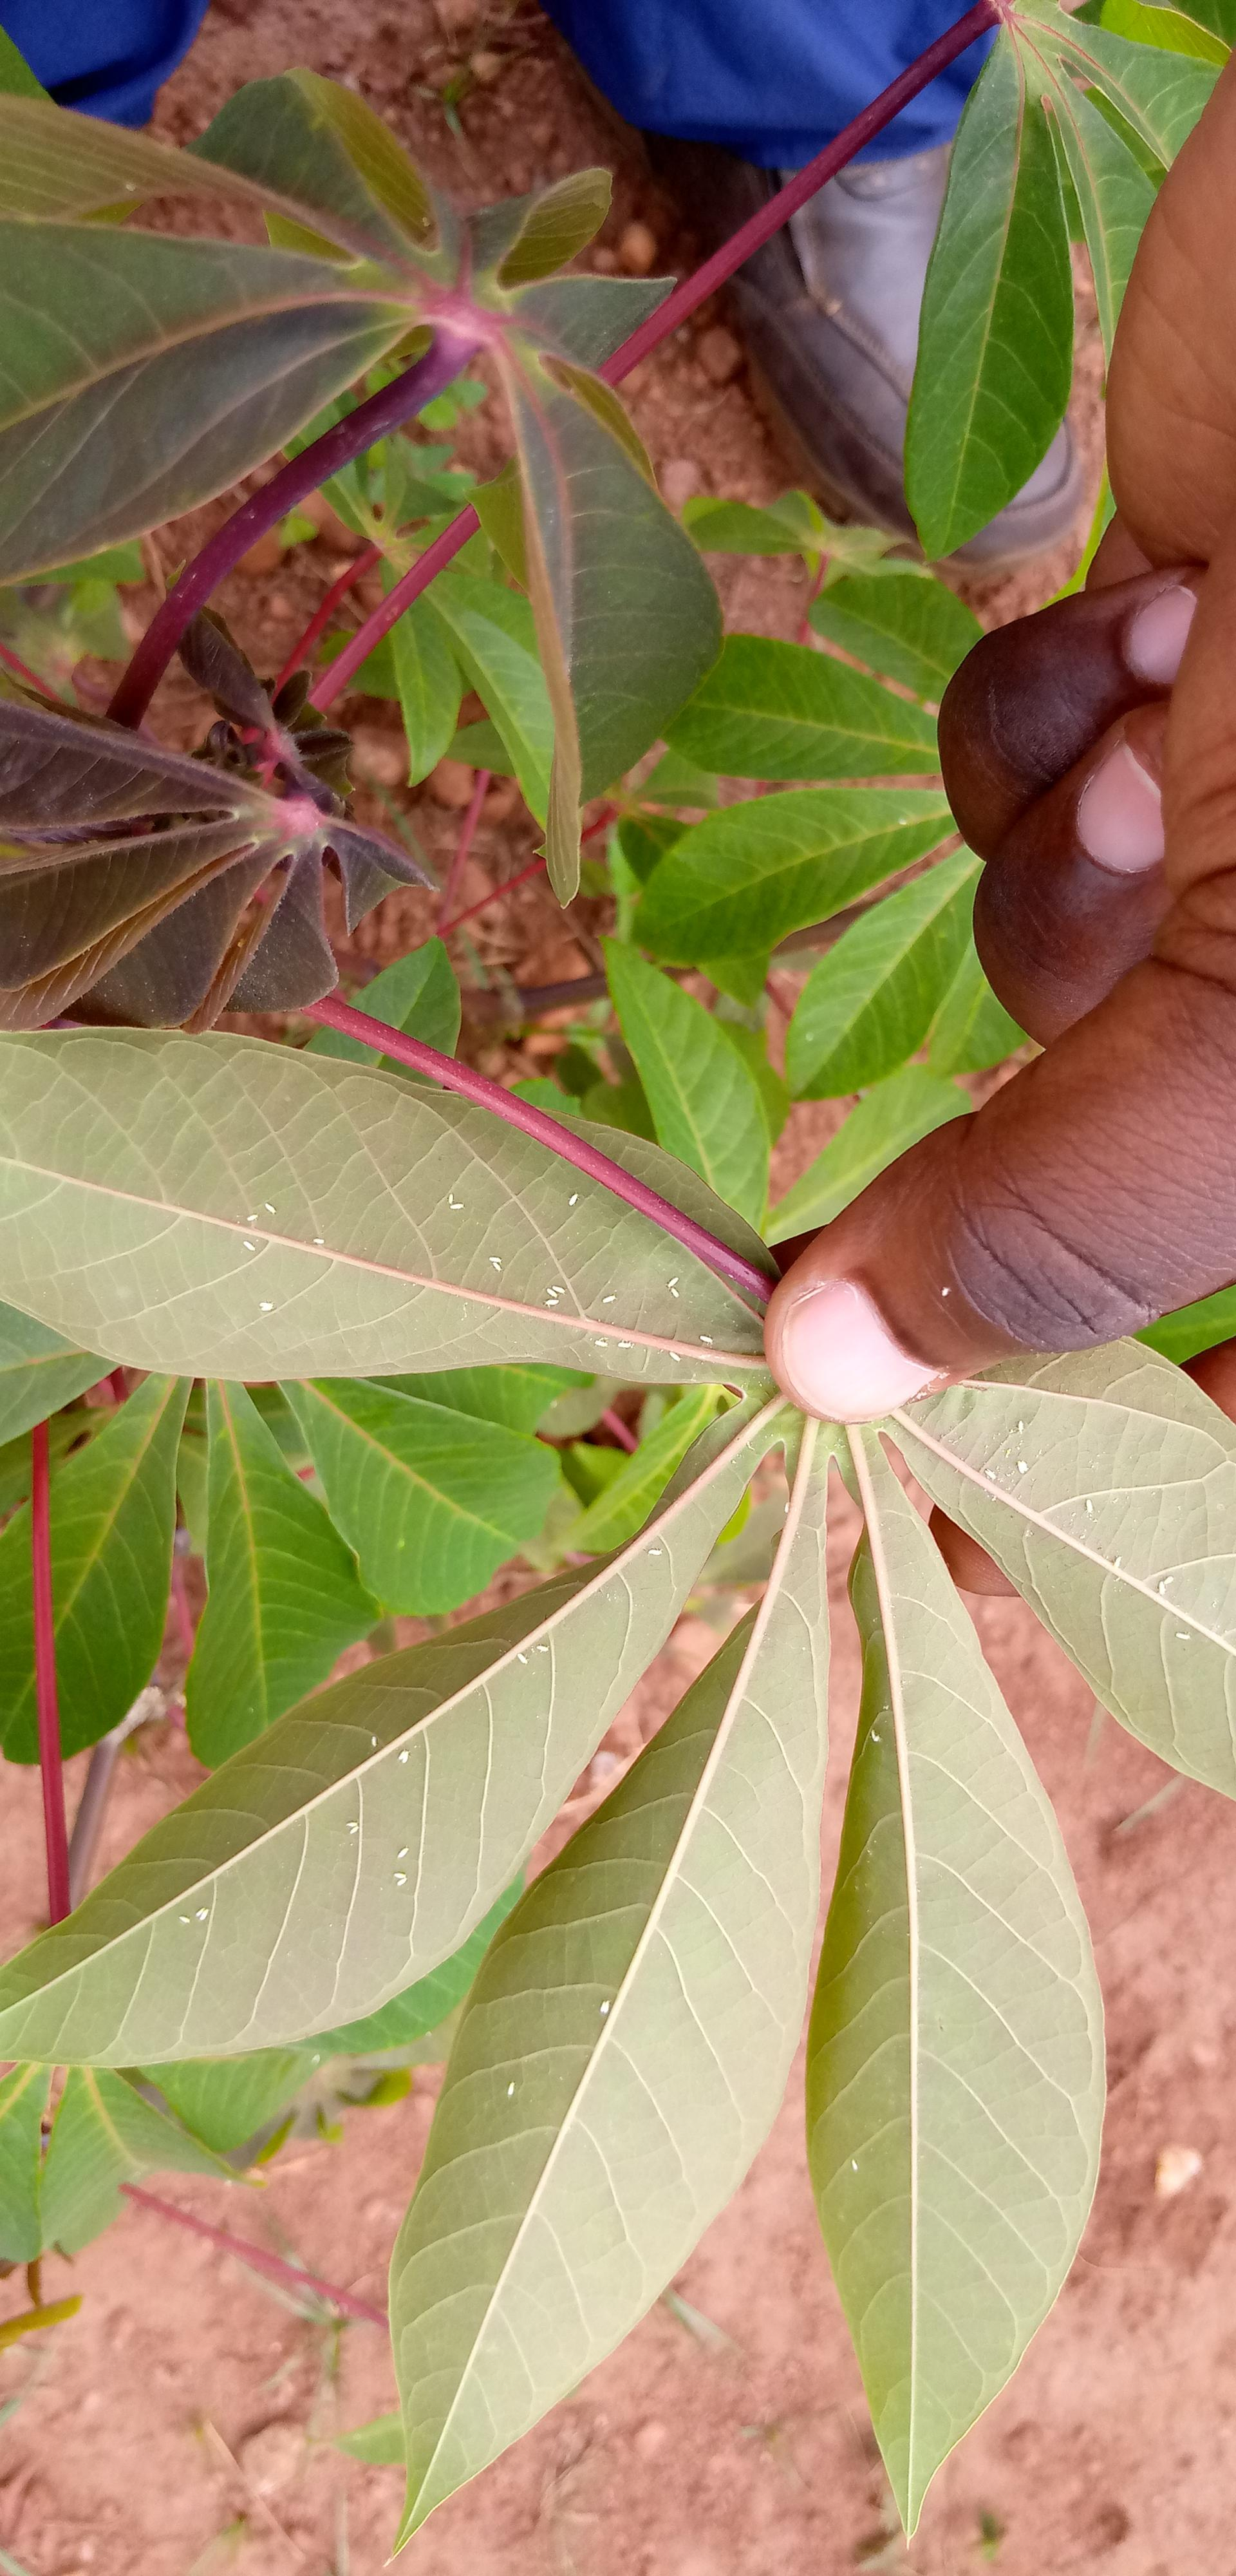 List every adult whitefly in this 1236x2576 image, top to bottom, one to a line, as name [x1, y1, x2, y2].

whitefly [568, 1191, 579, 1207]
whitefly [447, 1192, 456, 1205]
whitefly [263, 1202, 278, 1216]
whitefly [449, 1203, 467, 1211]
whitefly [245, 1211, 260, 1224]
whitefly [311, 1236, 327, 1246]
whitefly [242, 1239, 257, 1254]
whitefly [488, 1255, 503, 1263]
whitefly [491, 1262, 503, 1273]
whitefly [666, 1274, 680, 1288]
whitefly [550, 1285, 566, 1295]
whitefly [940, 1285, 951, 1300]
whitefly [669, 1287, 681, 1300]
whitefly [545, 1288, 560, 1300]
whitefly [602, 1293, 617, 1305]
whitefly [543, 1298, 562, 1307]
whitefly [257, 1301, 275, 1307]
whitefly [261, 1306, 274, 1312]
whitefly [698, 1333, 715, 1345]
whitefly [594, 1338, 610, 1349]
whitefly [615, 1340, 634, 1350]
whitefly [668, 1350, 682, 1364]
whitefly [1017, 1418, 1026, 1434]
whitefly [1017, 1460, 1025, 1475]
whitefly [1021, 1460, 1030, 1472]
whitefly [984, 1467, 997, 1481]
whitefly [1085, 1497, 1095, 1514]
whitefly [783, 1499, 791, 1515]
whitefly [646, 1546, 666, 1558]
whitefly [1112, 1554, 1123, 1568]
whitefly [1163, 1574, 1175, 1585]
whitefly [1158, 1580, 1167, 1596]
whitefly [1174, 1631, 1192, 1642]
whitefly [534, 1644, 550, 1654]
whitefly [516, 1652, 529, 1666]
whitefly [870, 1728, 883, 1743]
whitefly [370, 1734, 379, 1749]
whitefly [398, 1750, 406, 1761]
whitefly [402, 1750, 410, 1765]
whitefly [345, 1821, 359, 1828]
whitefly [349, 1826, 360, 1835]
whitefly [395, 1845, 413, 1859]
whitefly [392, 1871, 407, 1879]
whitefly [395, 1878, 409, 1888]
whitefly [195, 1906, 206, 1918]
whitefly [198, 1908, 209, 1922]
whitefly [176, 1915, 191, 1925]
whitefly [604, 1999, 610, 2014]
whitefly [600, 2000, 605, 2014]
whitefly [505, 2080, 520, 2098]
whitefly [849, 2157, 861, 2172]